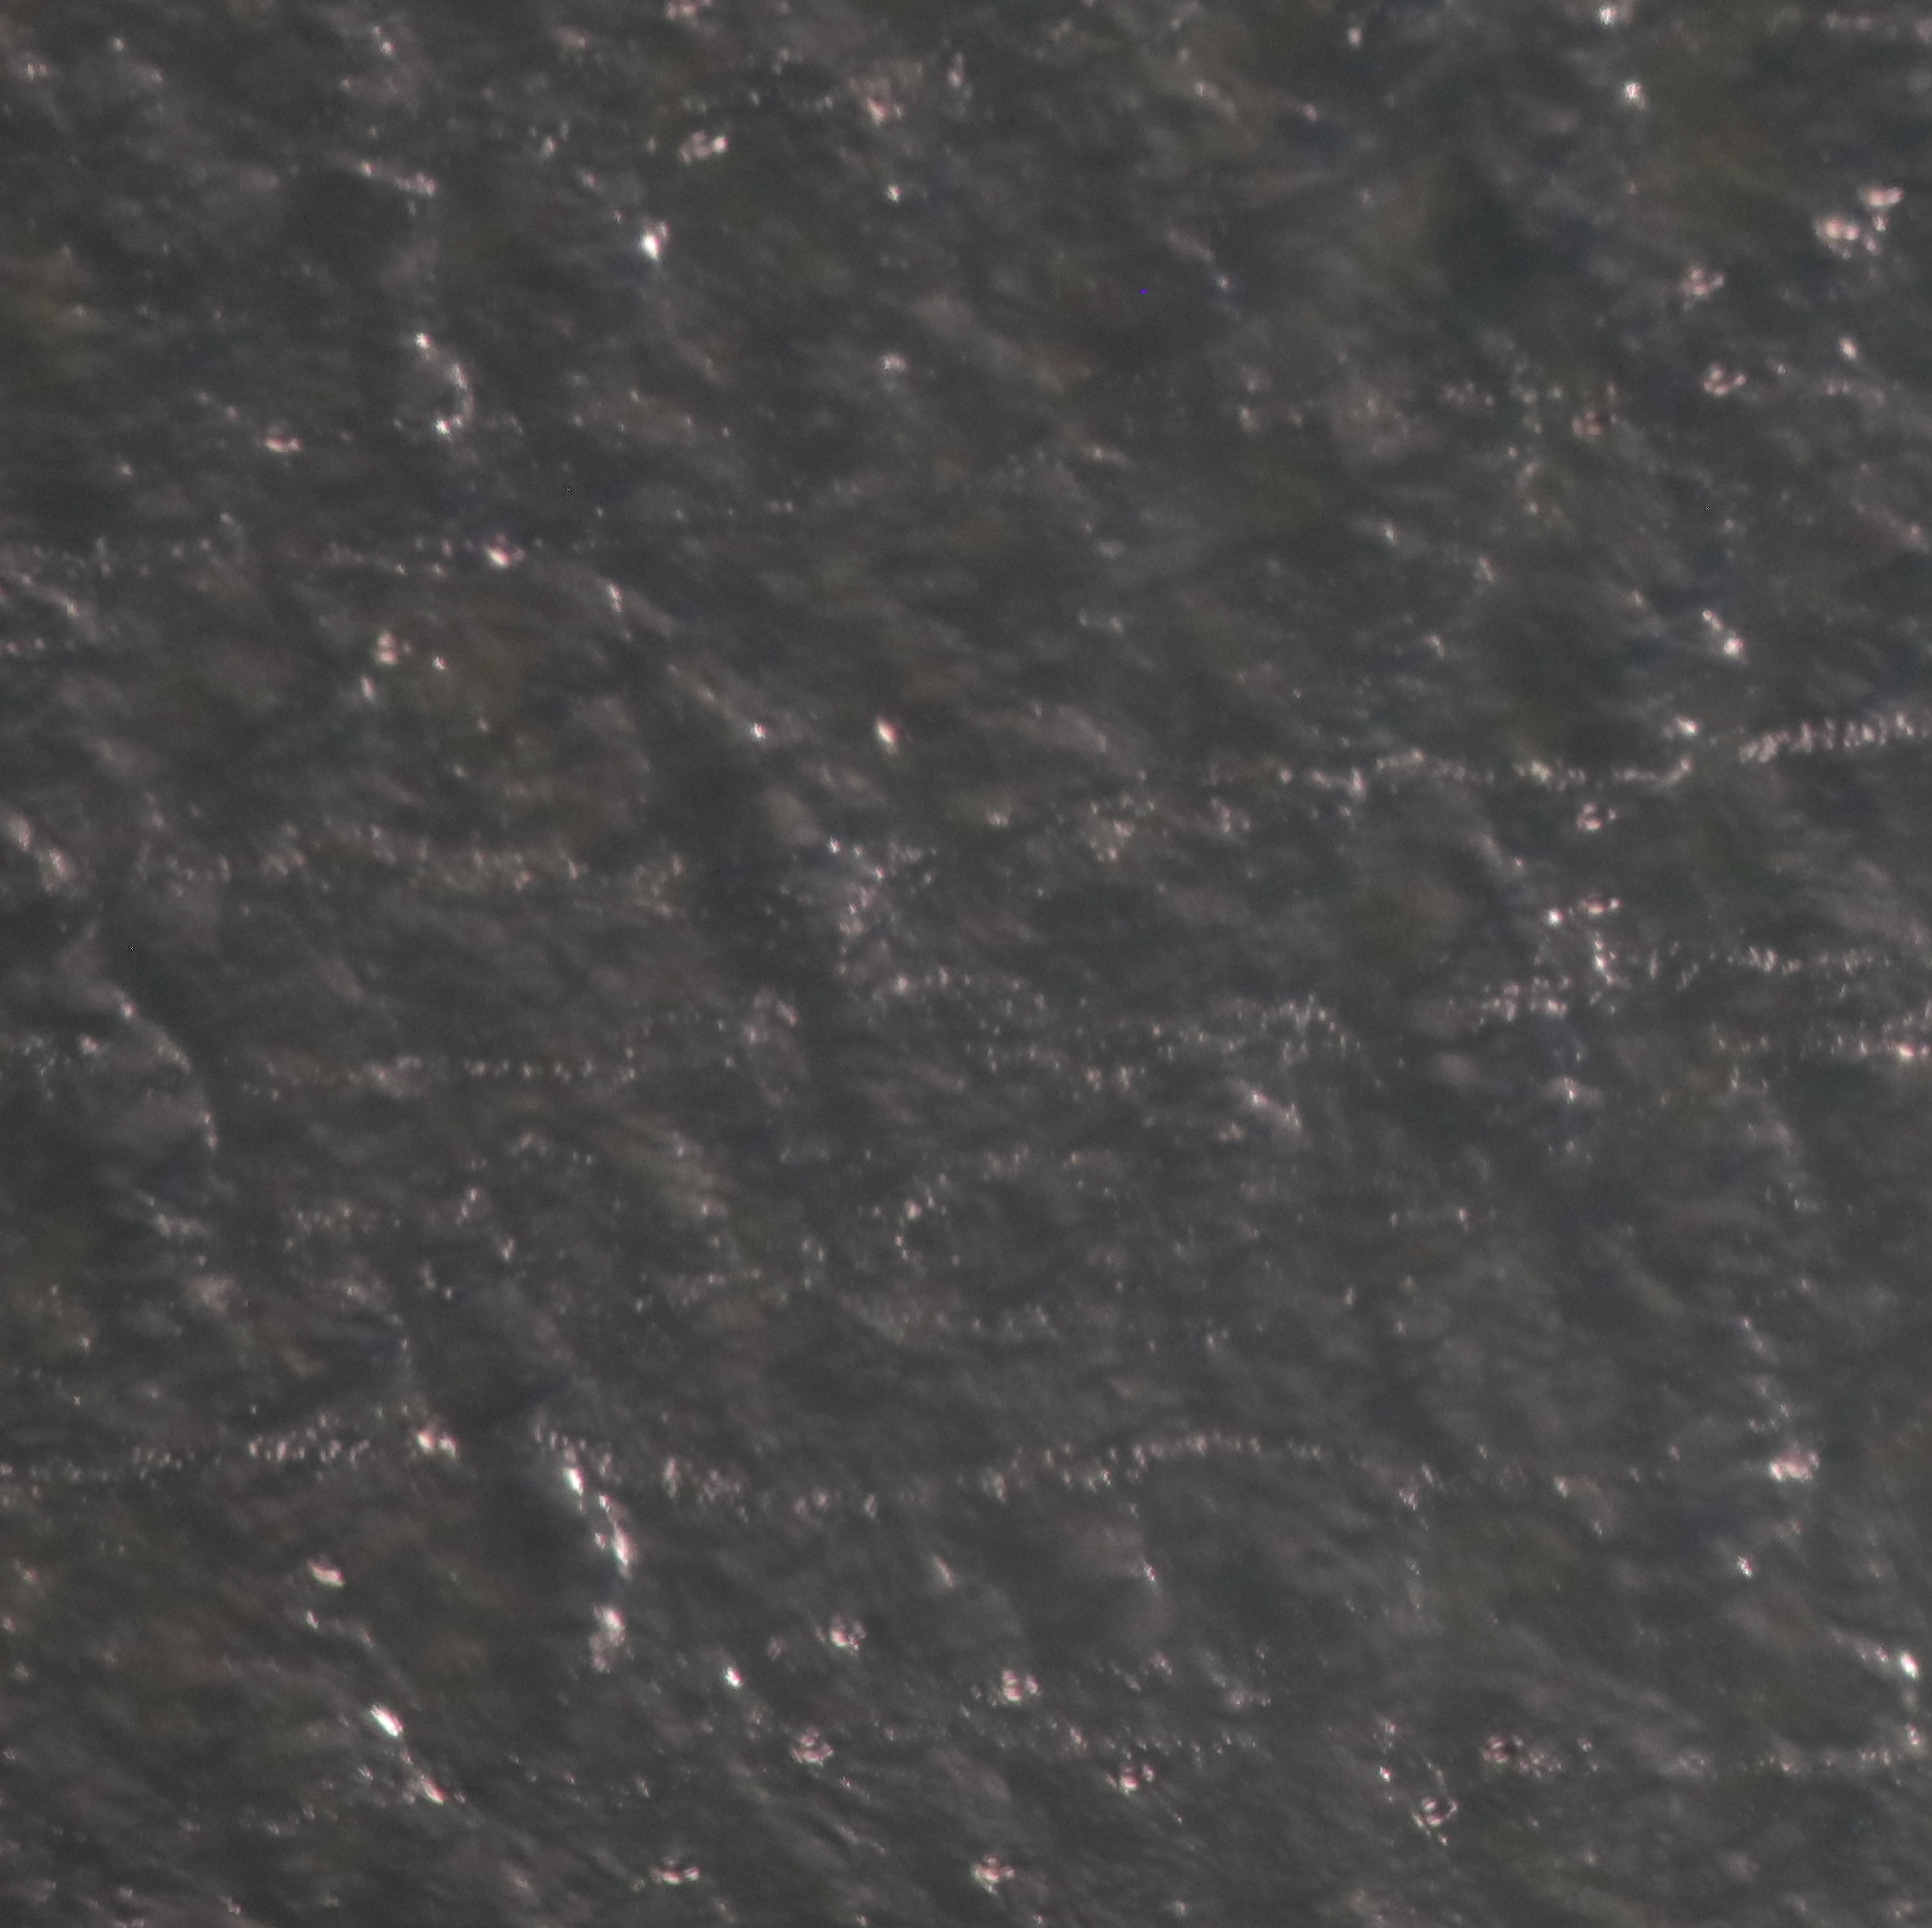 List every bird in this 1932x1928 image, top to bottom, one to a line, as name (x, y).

brant (692, 2)
brant (705, 144)
brant (1881, 196)
brant (1836, 227)
brant (1709, 278)
brant (1726, 384)
brant (280, 438)
brant (505, 553)
brant (394, 655)
other bird (891, 732)
brant (1596, 818)
brant (1596, 900)
brant (431, 1435)
brant (1805, 1466)
brant (573, 1473)
brant (624, 1545)
brant (321, 1569)
brant (616, 1619)
brant (845, 1640)
brant (1015, 1687)
brant (384, 1719)
brant (1499, 1755)
brant (812, 1756)
brant (1131, 1780)
brant (437, 1795)
brant (1438, 1816)
brant (993, 1867)
brant (667, 1872)